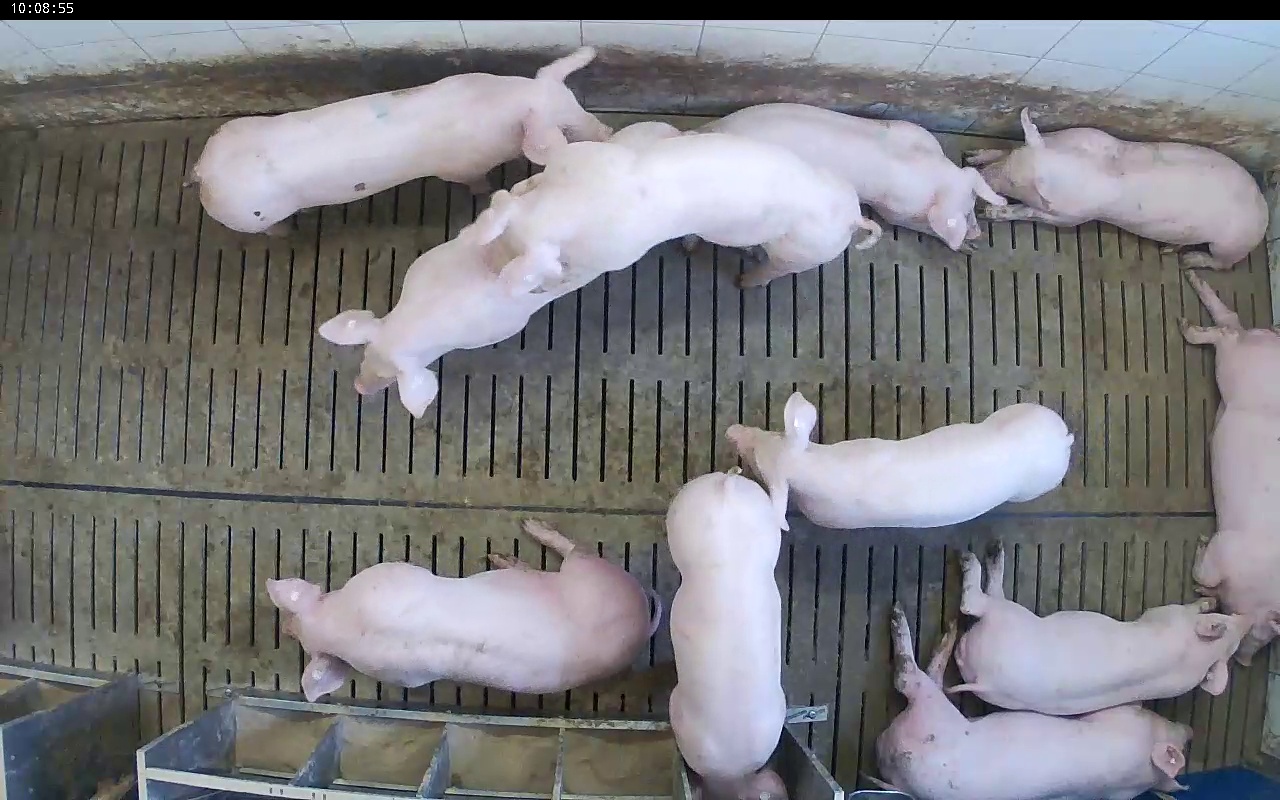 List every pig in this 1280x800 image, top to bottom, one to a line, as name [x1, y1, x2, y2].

pig [181, 45, 613, 238]
pig [694, 102, 1006, 254]
pig [965, 108, 1270, 272]
pig [319, 120, 699, 421]
pig [459, 134, 885, 299]
pig [1176, 271, 1278, 667]
pig [726, 393, 1076, 534]
pig [667, 465, 789, 799]
pig [266, 517, 664, 706]
pig [943, 540, 1257, 717]
pig [857, 602, 1196, 798]